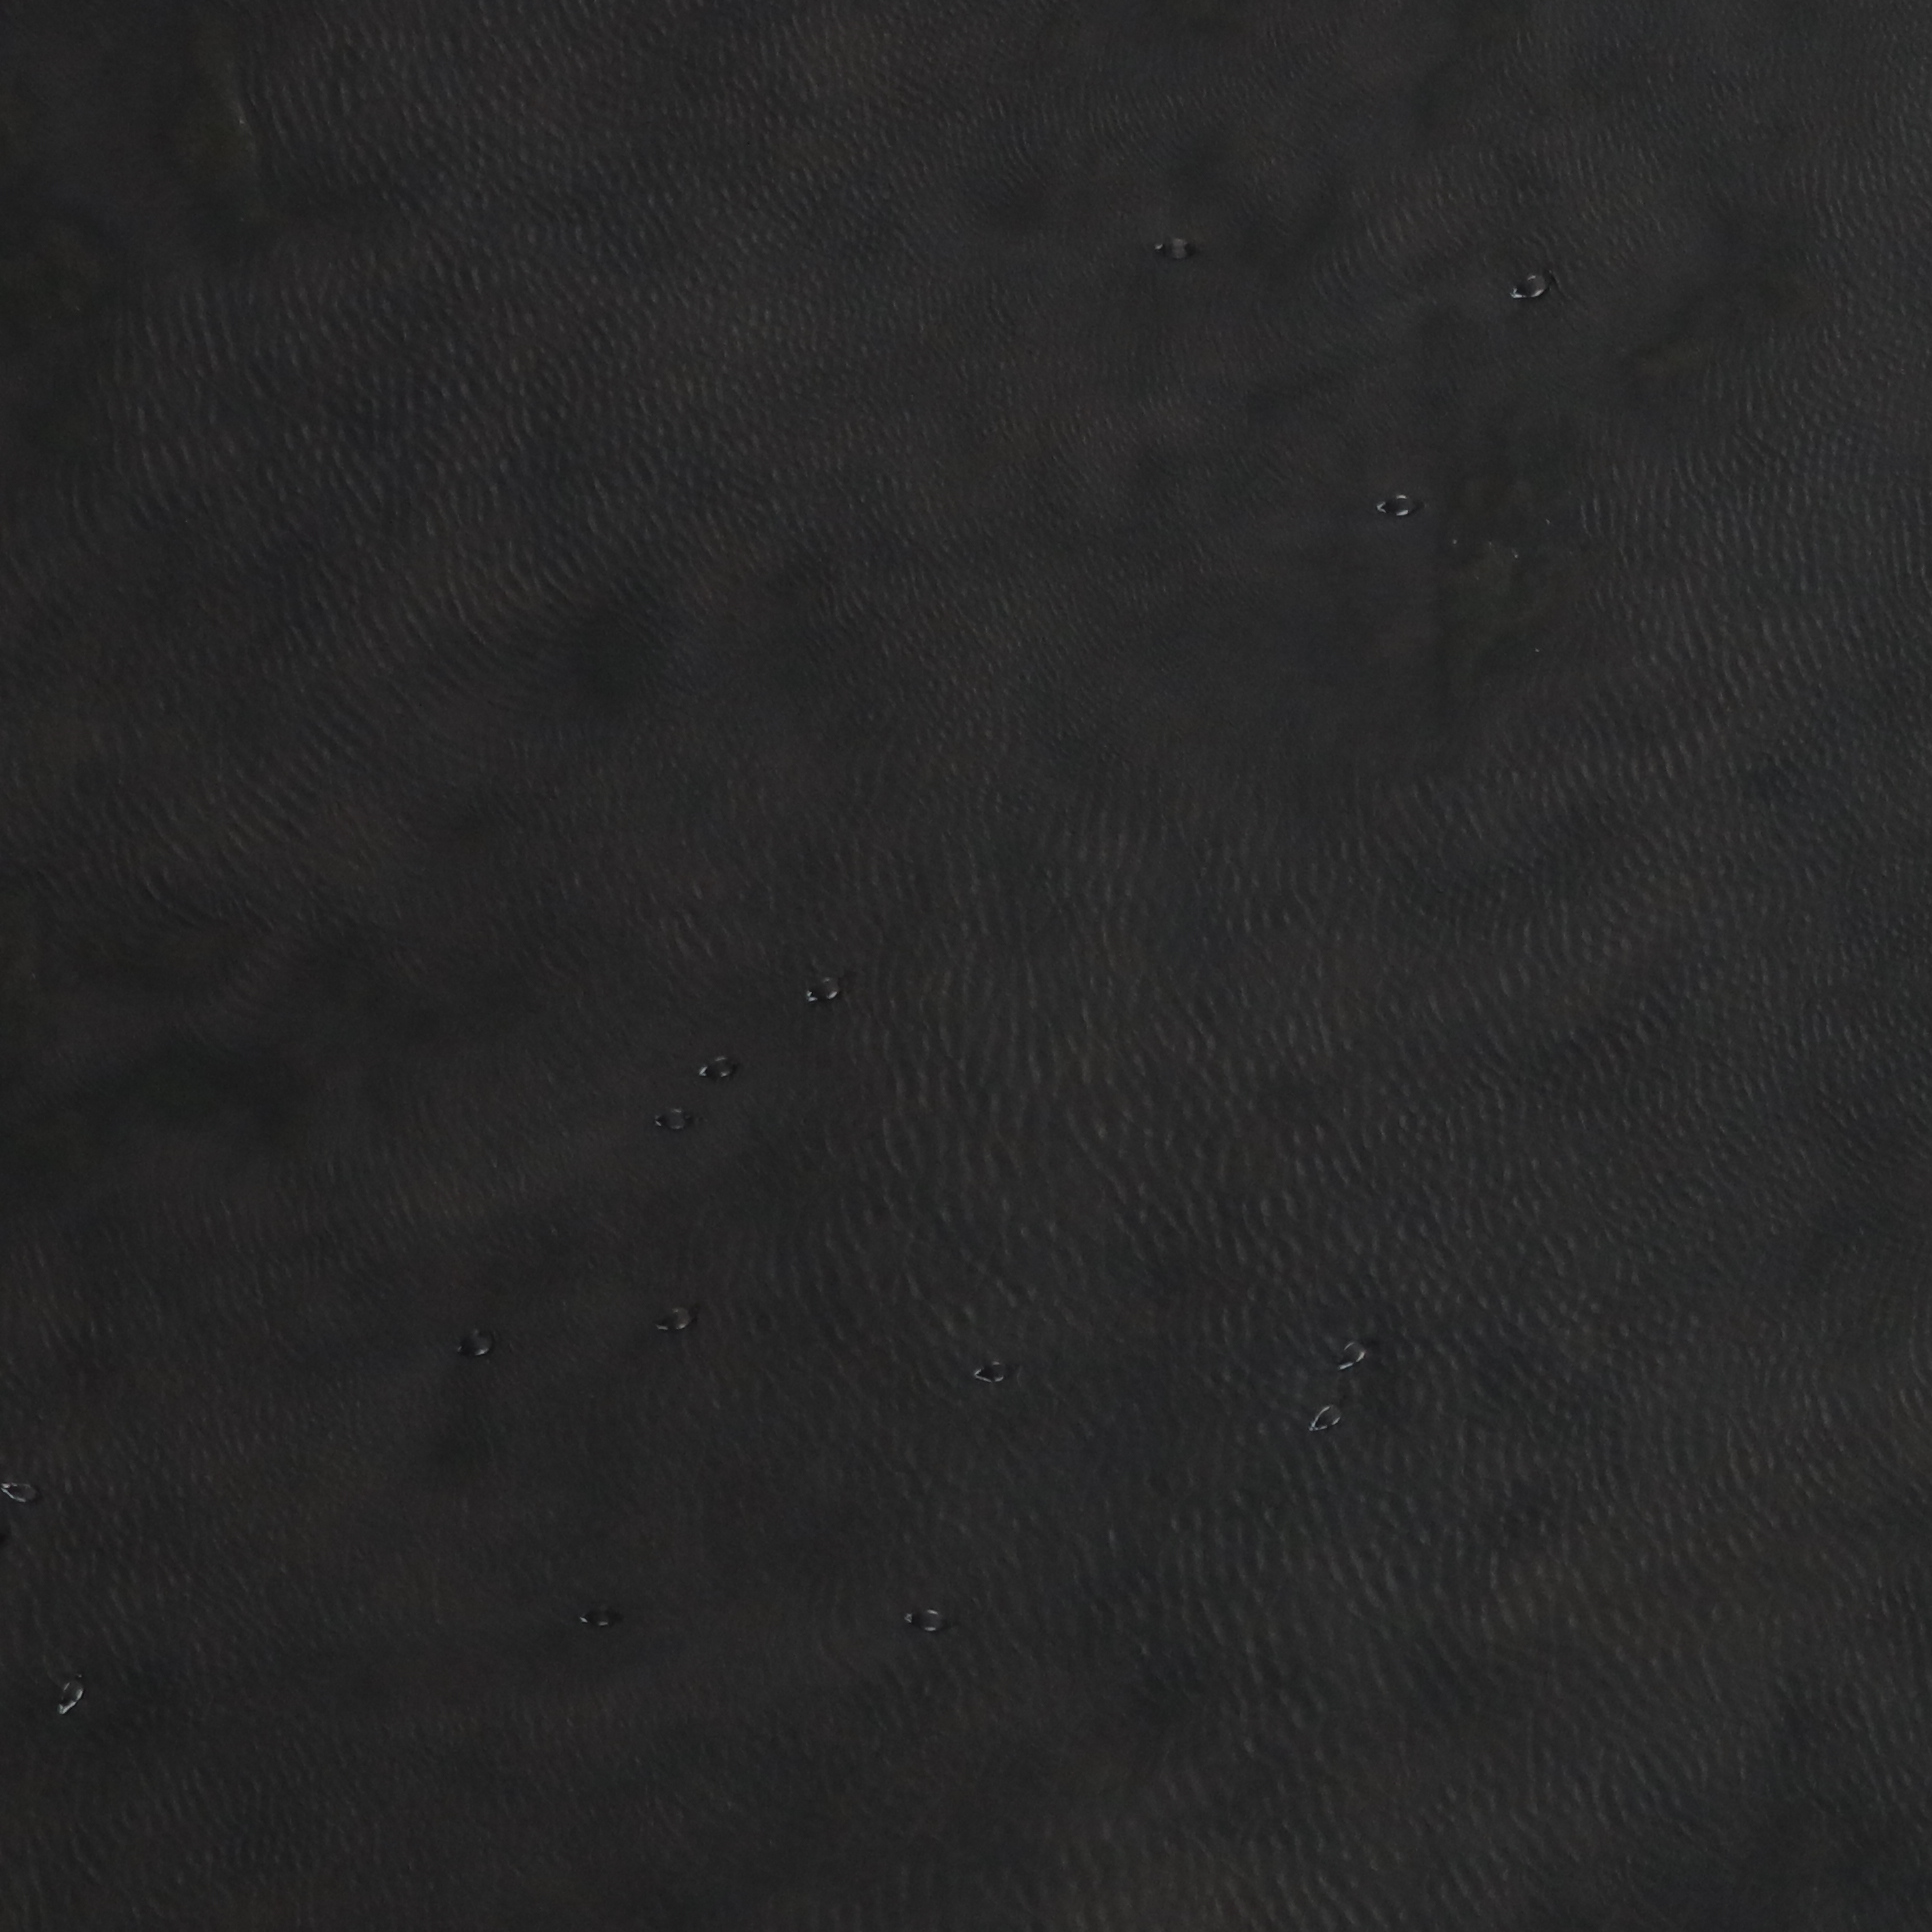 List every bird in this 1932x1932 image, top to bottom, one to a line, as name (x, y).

brant (1178, 249)
brant (1533, 284)
brant (1398, 505)
brant (826, 987)
brant (718, 1068)
brant (676, 1120)
brant (679, 1320)
brant (478, 1345)
brant (1352, 1354)
brant (990, 1369)
brant (1326, 1417)
brant (20, 1491)
brant (600, 1615)
brant (929, 1621)
brant (70, 1696)